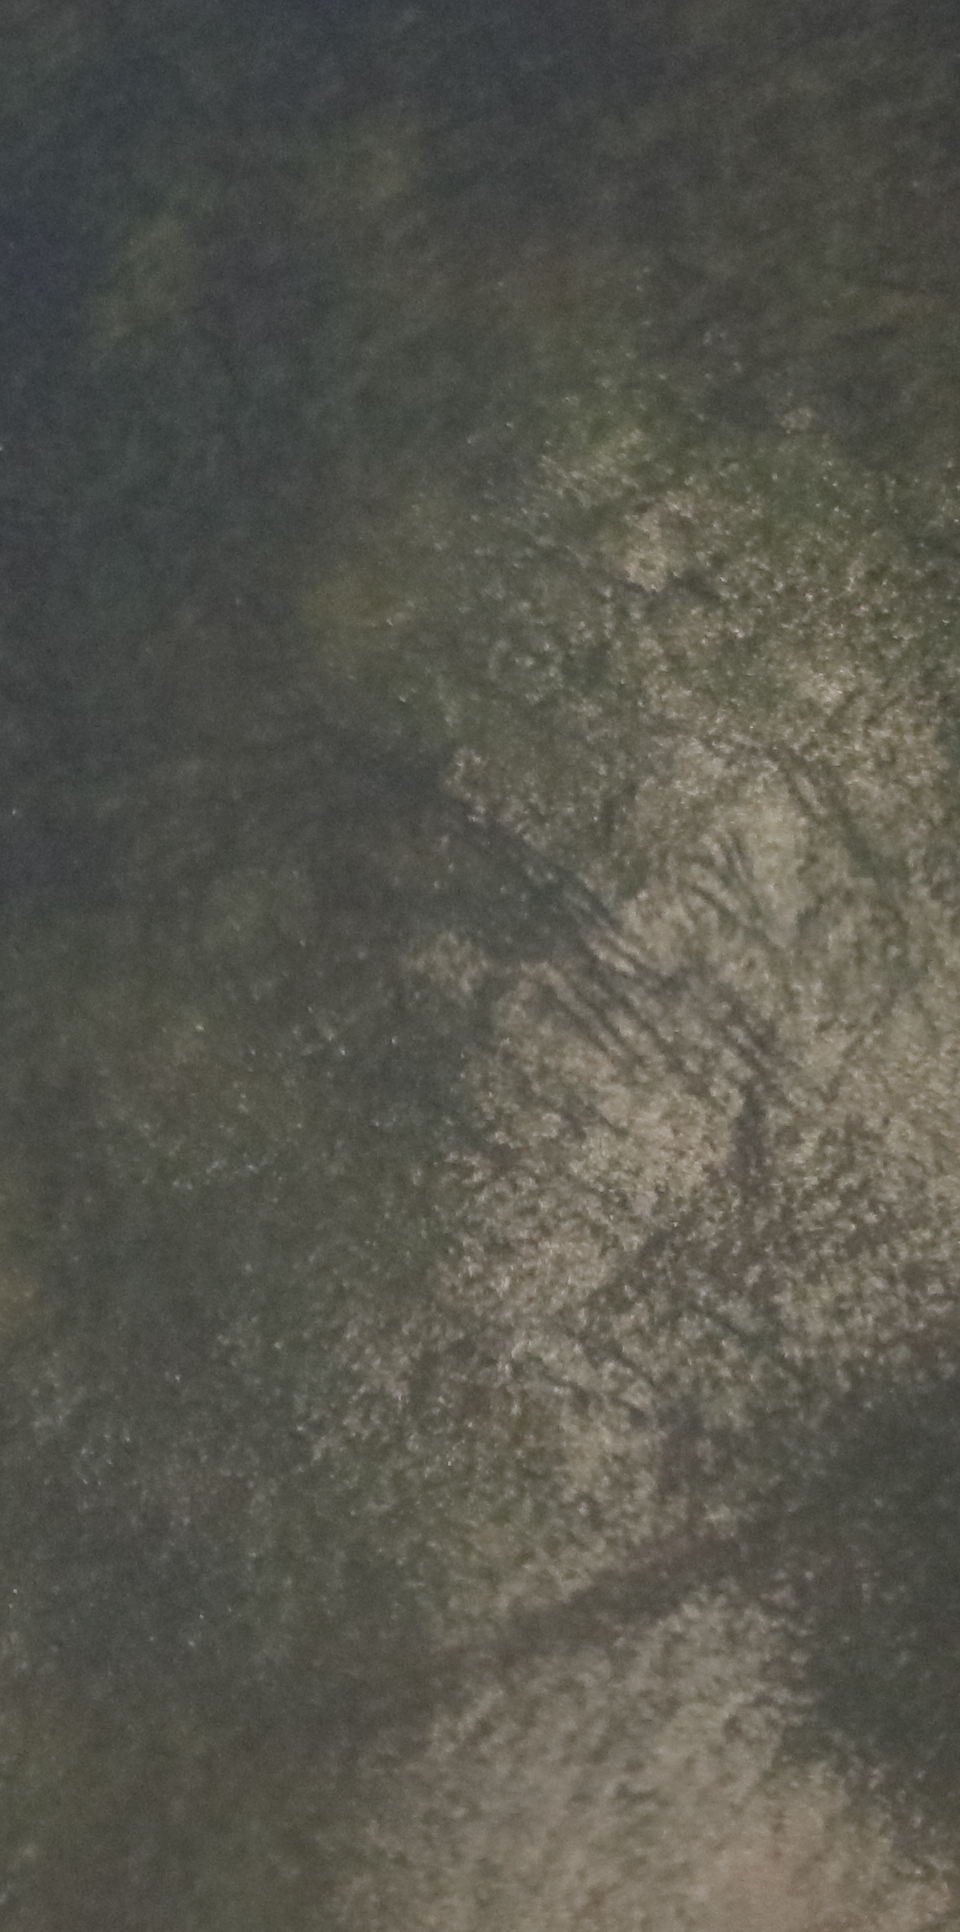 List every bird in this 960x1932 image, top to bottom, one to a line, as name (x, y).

None